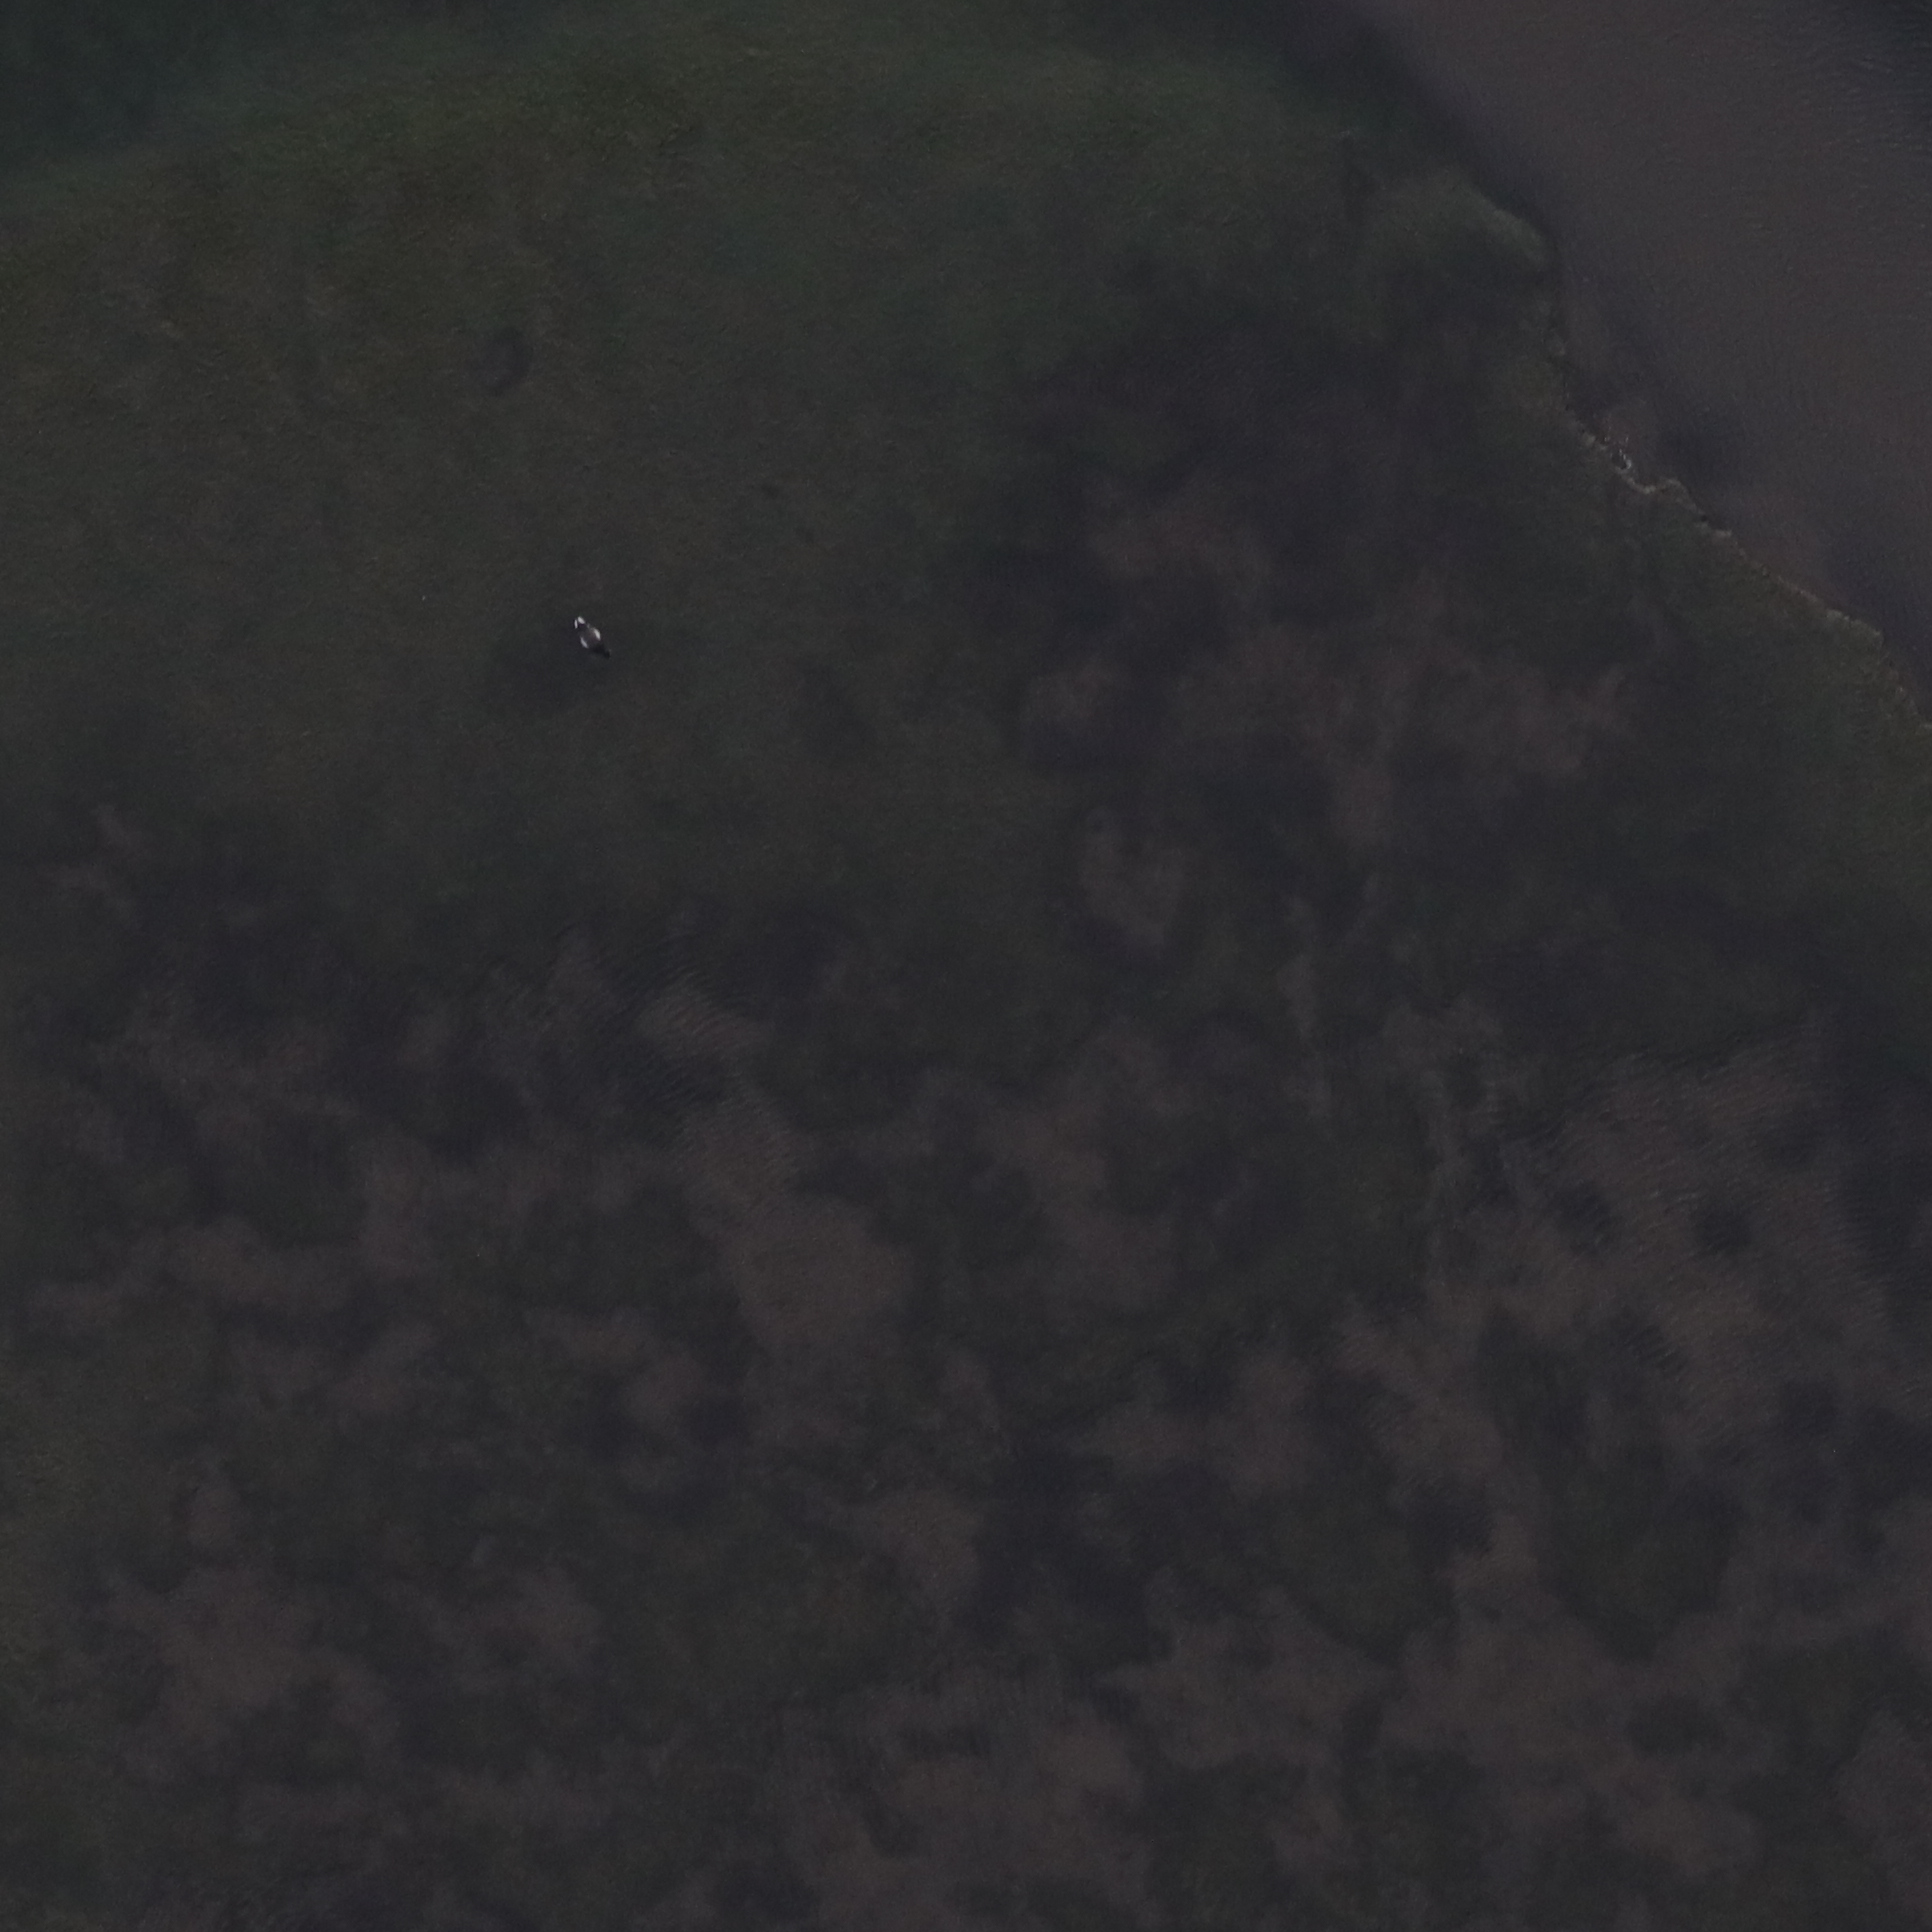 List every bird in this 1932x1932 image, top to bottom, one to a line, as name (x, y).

brant (589, 637)